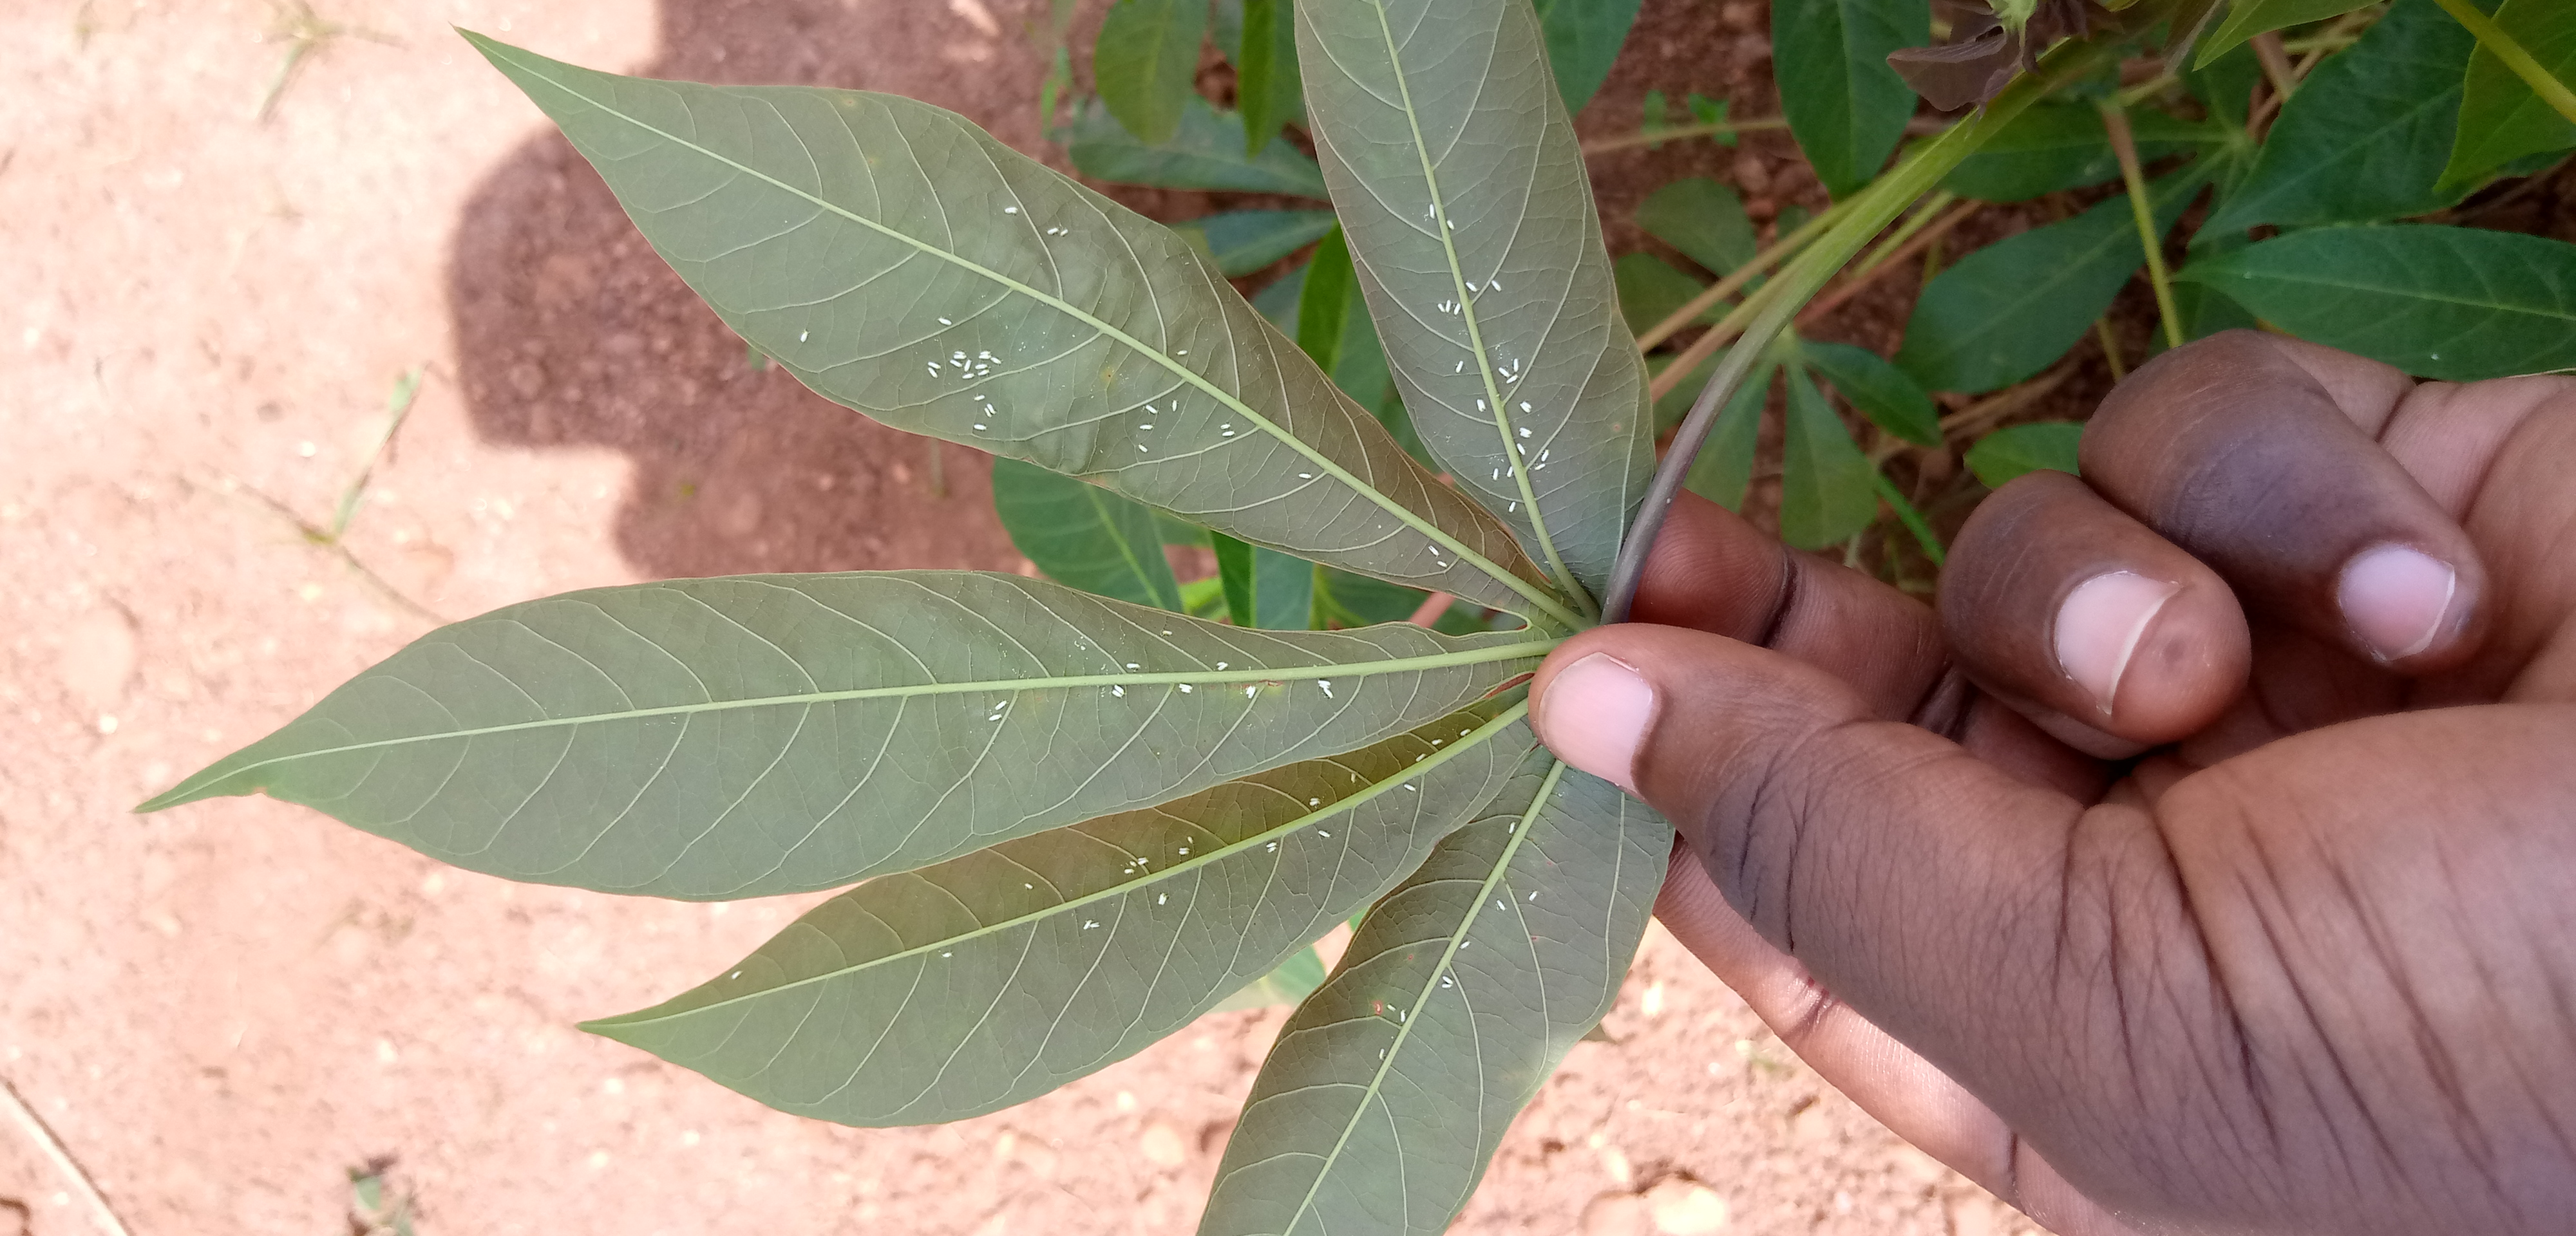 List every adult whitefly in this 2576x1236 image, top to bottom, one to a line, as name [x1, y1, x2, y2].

whitefly [1428, 202, 1438, 221]
whitefly [1001, 205, 1019, 218]
whitefly [1445, 218, 1456, 232]
whitefly [1046, 227, 1059, 236]
whitefly [1059, 227, 1069, 238]
whitefly [1490, 278, 1504, 294]
whitefly [1464, 279, 1479, 295]
whitefly [1444, 298, 1452, 315]
whitefly [1435, 302, 1444, 314]
whitefly [1452, 302, 1463, 317]
whitefly [935, 315, 954, 327]
whitefly [798, 328, 813, 344]
whitefly [1174, 348, 1190, 358]
whitefly [952, 350, 967, 355]
whitefly [980, 350, 992, 355]
whitefly [952, 354, 968, 360]
whitefly [978, 355, 992, 360]
whitefly [990, 357, 1004, 367]
whitefly [1512, 357, 1522, 373]
whitefly [963, 358, 972, 373]
whitefly [949, 359, 963, 369]
whitefly [1453, 359, 1468, 374]
whitefly [926, 361, 942, 371]
whitefly [974, 363, 990, 370]
whitefly [1497, 366, 1511, 379]
whitefly [927, 366, 939, 380]
whitefly [976, 370, 991, 378]
whitefly [961, 373, 977, 380]
whitefly [1506, 373, 1519, 385]
whitefly [972, 394, 987, 403]
whitefly [1170, 398, 1179, 414]
whitefly [1475, 398, 1484, 413]
whitefly [1481, 399, 1487, 411]
whitefly [1522, 400, 1533, 410]
whitefly [986, 403, 998, 415]
whitefly [1519, 403, 1531, 415]
whitefly [1144, 404, 1159, 416]
whitefly [983, 407, 993, 420]
whitefly [972, 422, 989, 433]
whitefly [1139, 423, 1155, 433]
whitefly [1218, 423, 1234, 431]
whitefly [1518, 427, 1533, 435]
whitefly [1219, 431, 1237, 438]
whitefly [1520, 431, 1531, 439]
whitefly [1137, 442, 1150, 454]
whitefly [1516, 442, 1528, 457]
whitefly [1540, 447, 1551, 462]
whitefly [1534, 463, 1546, 473]
whitefly [1505, 464, 1516, 478]
whitefly [1491, 466, 1501, 482]
whitefly [1296, 471, 1313, 481]
whitefly [1506, 500, 1519, 513]
whitefly [1427, 543, 1442, 558]
whitefly [1435, 559, 1448, 569]
whitefly [1160, 628, 1175, 637]
whitefly [1124, 660, 1142, 670]
whitefly [1216, 661, 1226, 667]
whitefly [1217, 662, 1228, 672]
whitefly [1316, 679, 1332, 686]
whitefly [1178, 682, 1193, 690]
whitefly [1317, 684, 1331, 689]
whitefly [1113, 684, 1125, 697]
whitefly [1248, 684, 1256, 700]
whitefly [1245, 685, 1253, 695]
whitefly [1181, 688, 1191, 695]
whitefly [1323, 688, 1336, 701]
whitefly [1110, 688, 1122, 699]
whitefly [994, 698, 1007, 711]
whitefly [987, 711, 1005, 723]
whitefly [1459, 727, 1472, 738]
whitefly [1429, 736, 1446, 747]
whitefly [1414, 750, 1430, 764]
whitefly [1349, 771, 1359, 784]
whitefly [1401, 781, 1418, 794]
whitefly [1309, 797, 1321, 803]
whitefly [1309, 801, 1321, 807]
whitefly [1506, 820, 1518, 835]
whitefly [1316, 828, 1333, 839]
whitefly [1185, 834, 1196, 845]
whitefly [1265, 840, 1278, 848]
whitefly [1267, 846, 1278, 856]
whitefly [1178, 847, 1191, 850]
whitefly [1177, 850, 1192, 857]
whitefly [1137, 856, 1149, 862]
whitefly [1128, 859, 1138, 868]
whitefly [1138, 859, 1148, 867]
whitefly [1122, 867, 1137, 876]
whitefly [1023, 883, 1036, 891]
whitefly [1526, 888, 1542, 903]
whitefly [1158, 892, 1165, 905]
whitefly [1162, 894, 1168, 906]
whitefly [1494, 899, 1507, 912]
whitefly [1083, 919, 1093, 932]
whitefly [1090, 921, 1101, 929]
whitefly [1457, 938, 1472, 951]
whitefly [940, 950, 954, 959]
whitefly [728, 968, 745, 982]
whitefly [1441, 975, 1455, 984]
whitefly [1441, 982, 1453, 990]
whitefly [1386, 1002, 1398, 1013]
whitefly [1399, 1007, 1407, 1024]
whitefly [1377, 1047, 1386, 1062]